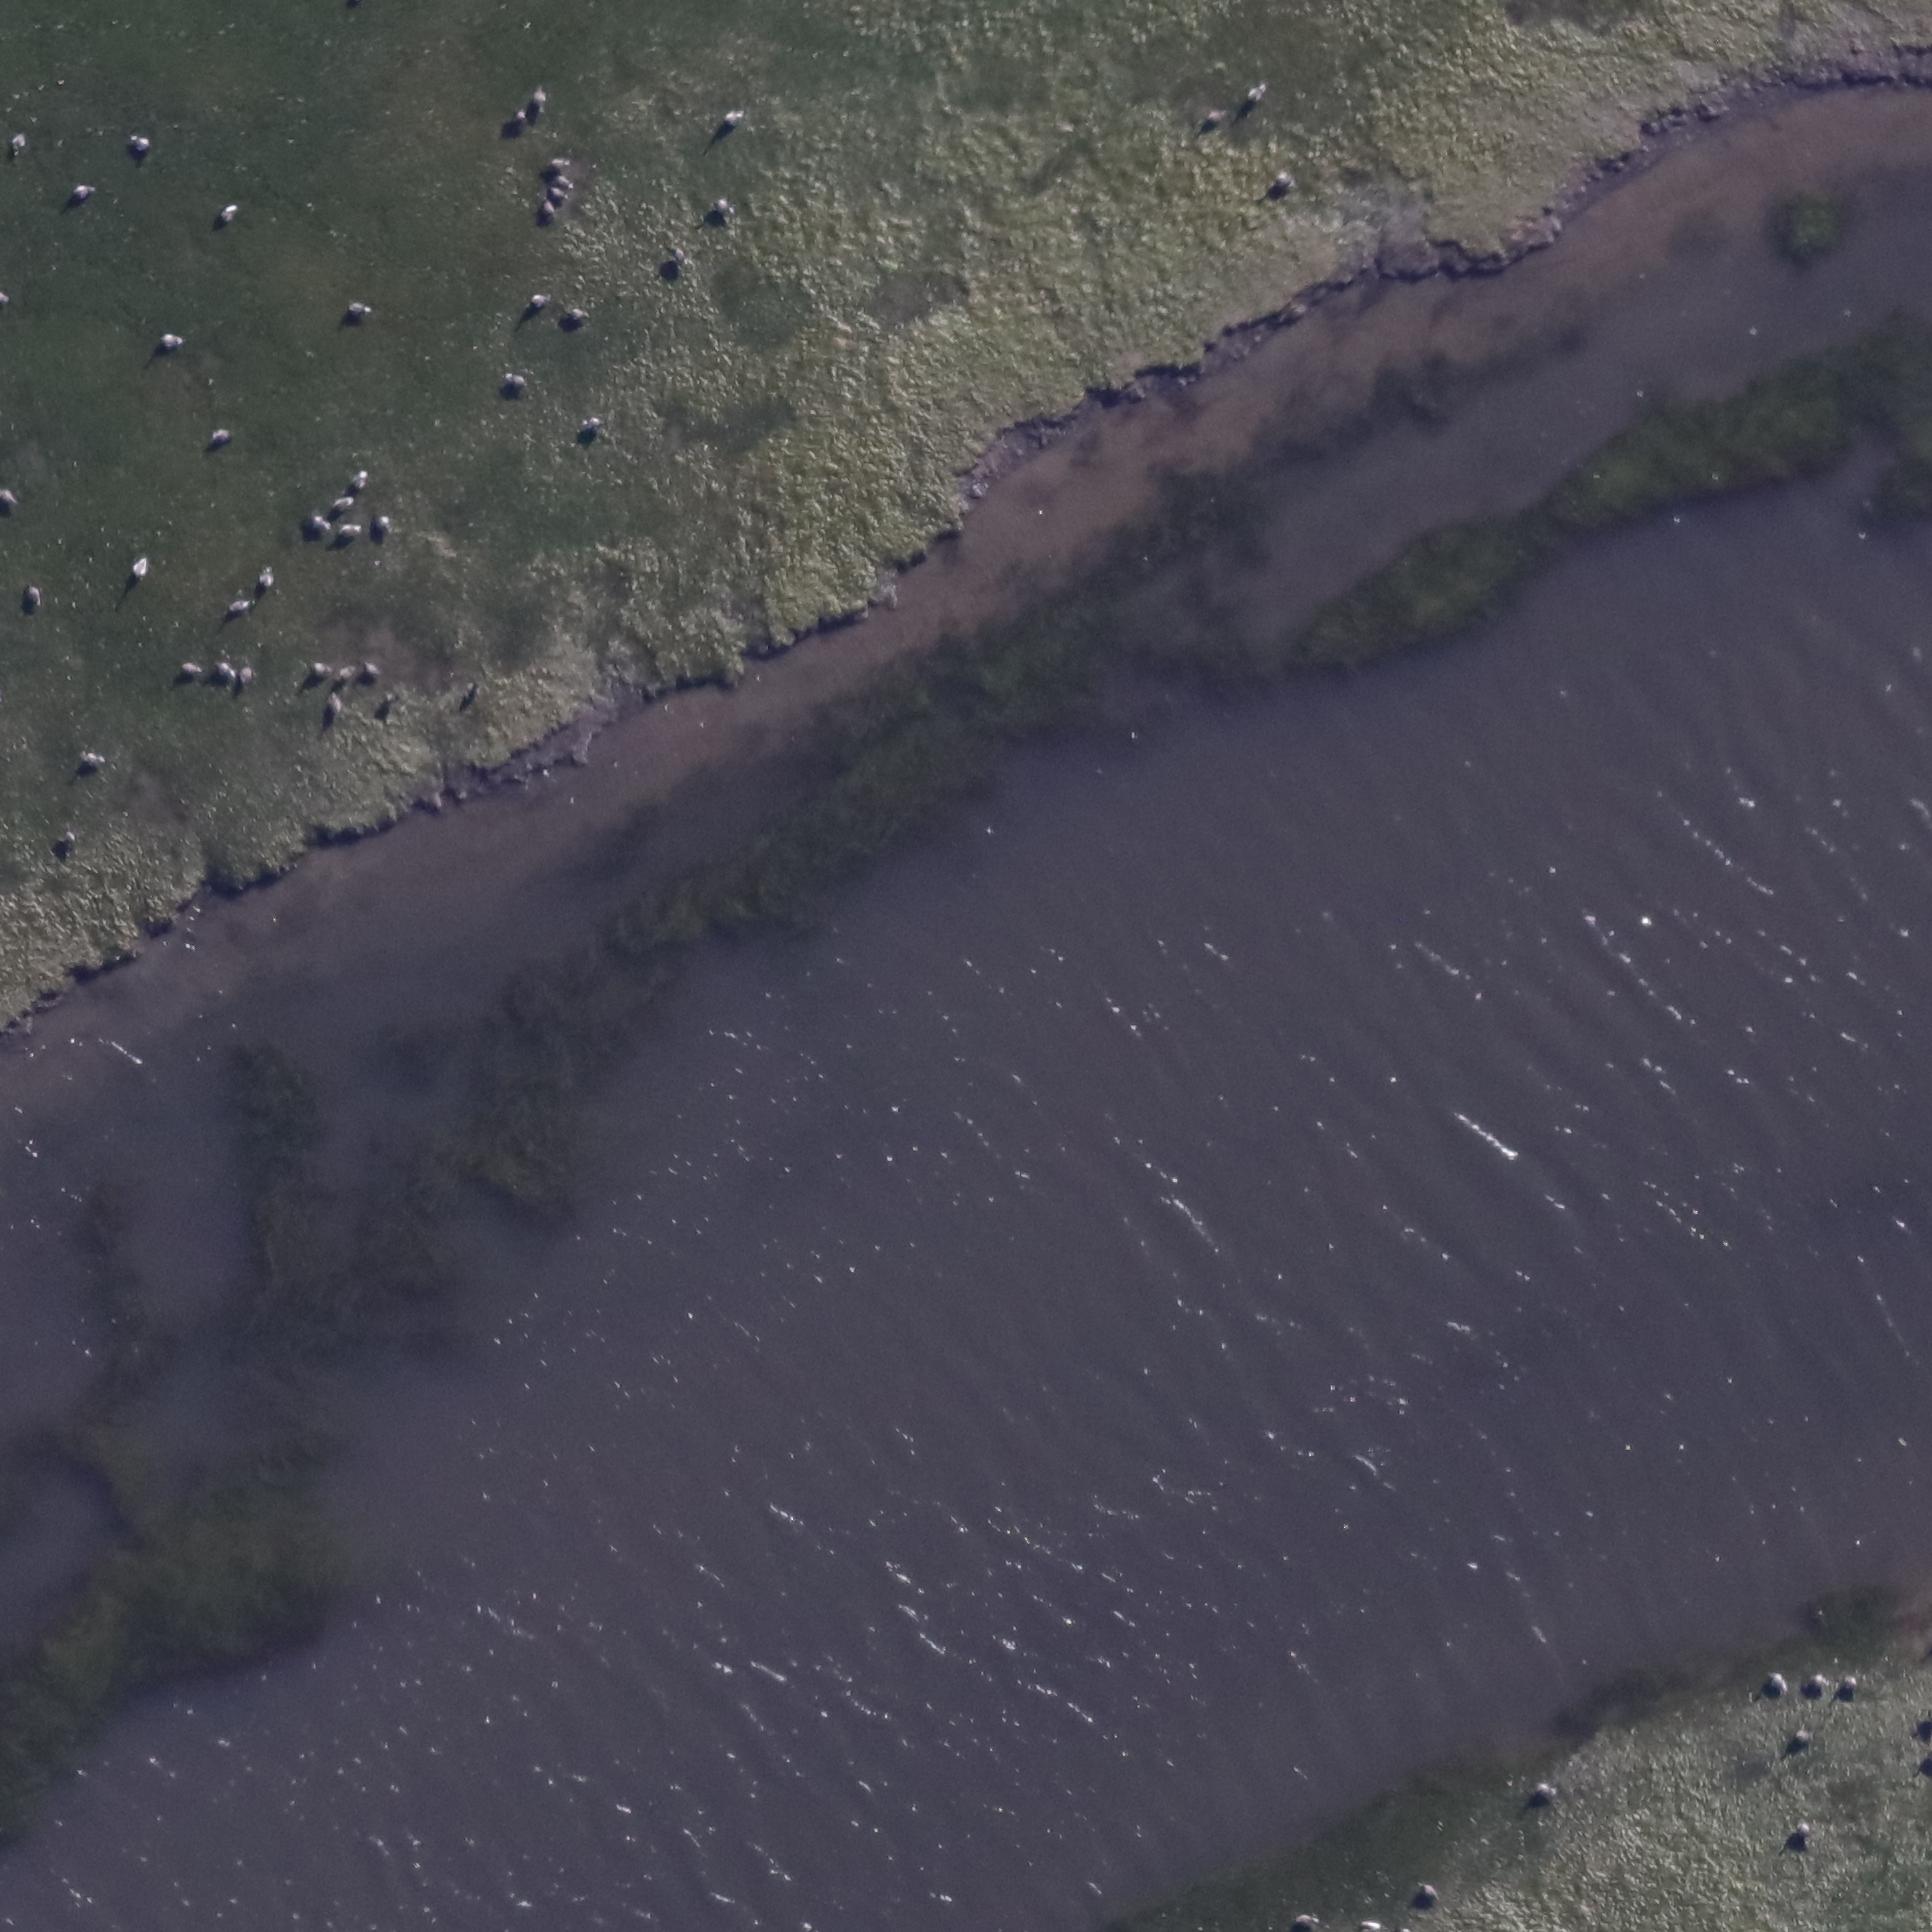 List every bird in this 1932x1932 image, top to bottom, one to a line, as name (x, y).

brant (1256, 93)
brant (539, 100)
brant (741, 115)
brant (520, 118)
brant (1214, 118)
brant (18, 144)
brant (141, 144)
brant (558, 161)
brant (562, 178)
brant (1284, 183)
brant (561, 187)
brant (83, 192)
brant (721, 207)
brant (554, 208)
brant (229, 214)
brant (677, 269)
brant (1, 298)
brant (538, 301)
brant (360, 309)
brant (579, 311)
brant (170, 342)
brant (517, 382)
brant (596, 427)
brant (221, 436)
brant (360, 480)
brant (7, 498)
brant (343, 503)
brant (381, 522)
brant (323, 526)
brant (350, 531)
brant (141, 568)
brant (266, 579)
brant (35, 595)
brant (239, 612)
brant (368, 667)
brant (190, 668)
brant (326, 668)
brant (230, 671)
brant (346, 672)
brant (253, 679)
brant (467, 692)
brant (395, 698)
brant (338, 701)
brant (92, 759)
brant (72, 843)
brant (1826, 1676)
brant (1778, 1682)
brant (1850, 1685)
brant (1800, 1737)
brant (1931, 1764)
brant (1546, 1788)
brant (1805, 1831)
brant (1426, 1892)
brant (1305, 1921)
brant (1369, 1927)